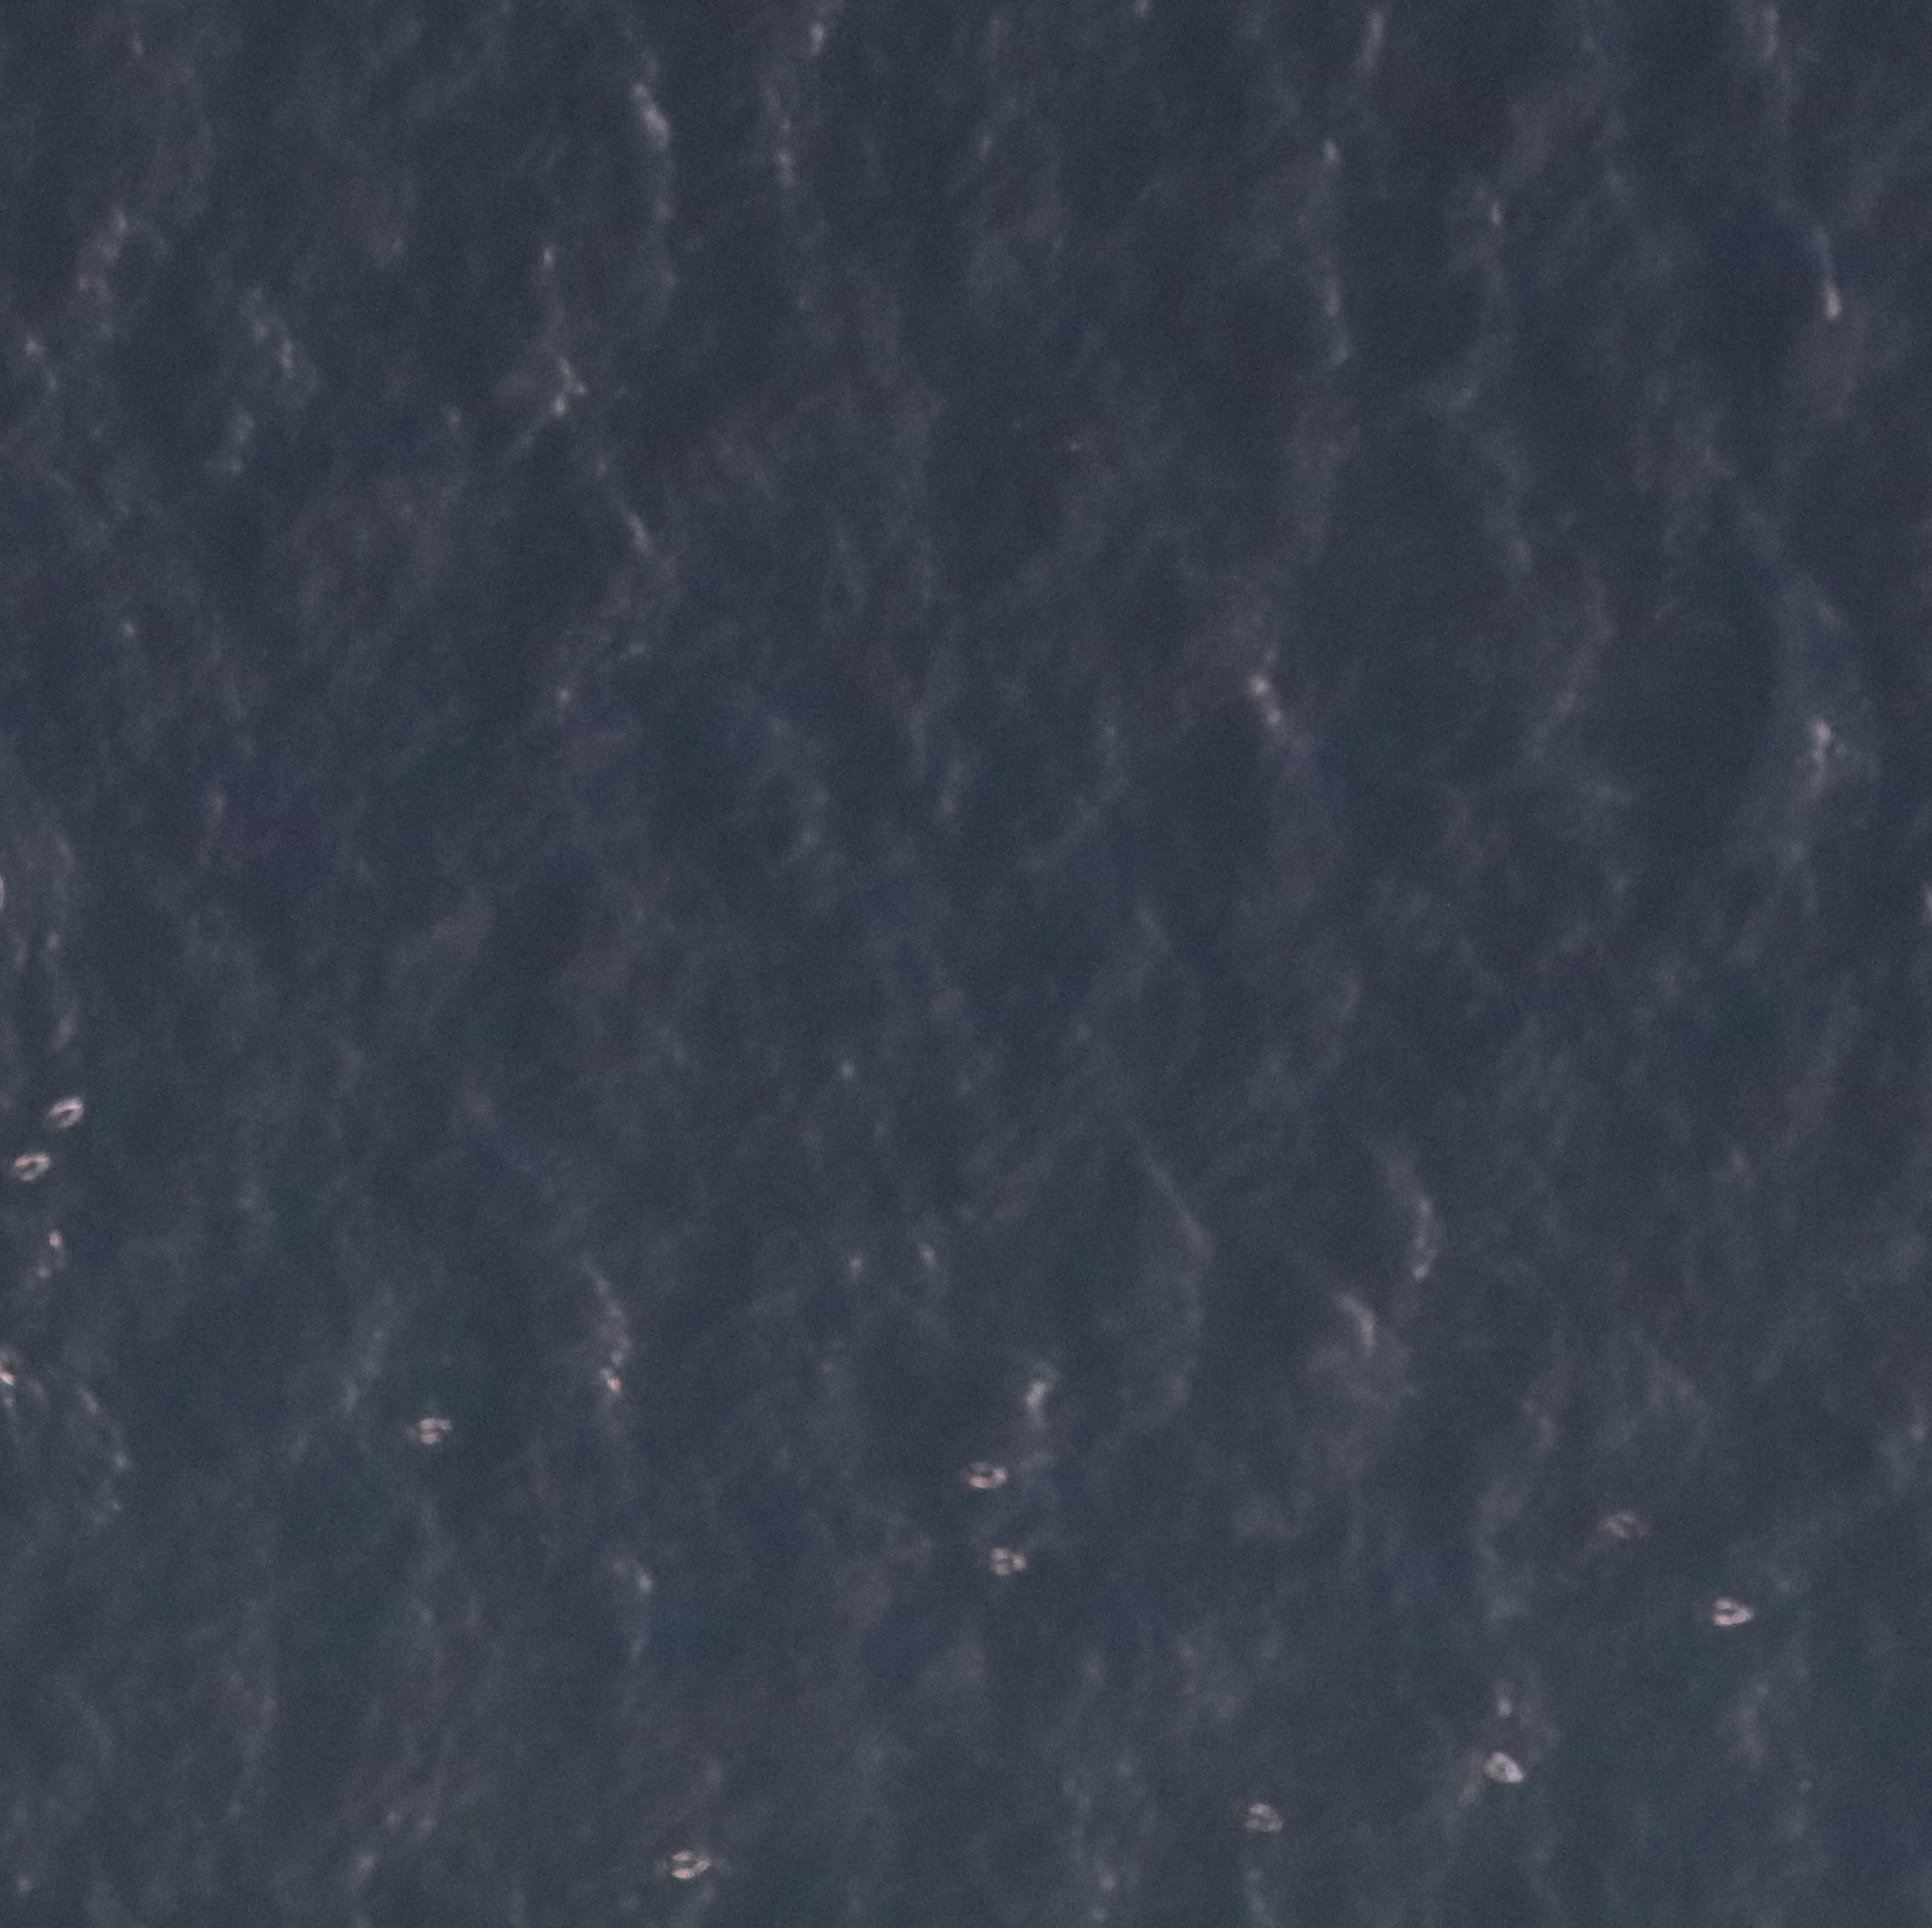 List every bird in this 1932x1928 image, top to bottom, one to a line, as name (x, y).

brant (63, 1117)
brant (28, 1172)
brant (431, 1433)
brant (983, 1476)
brant (1625, 1525)
brant (1005, 1557)
brant (1726, 1610)
brant (1498, 1763)
brant (1264, 1816)
brant (684, 1863)